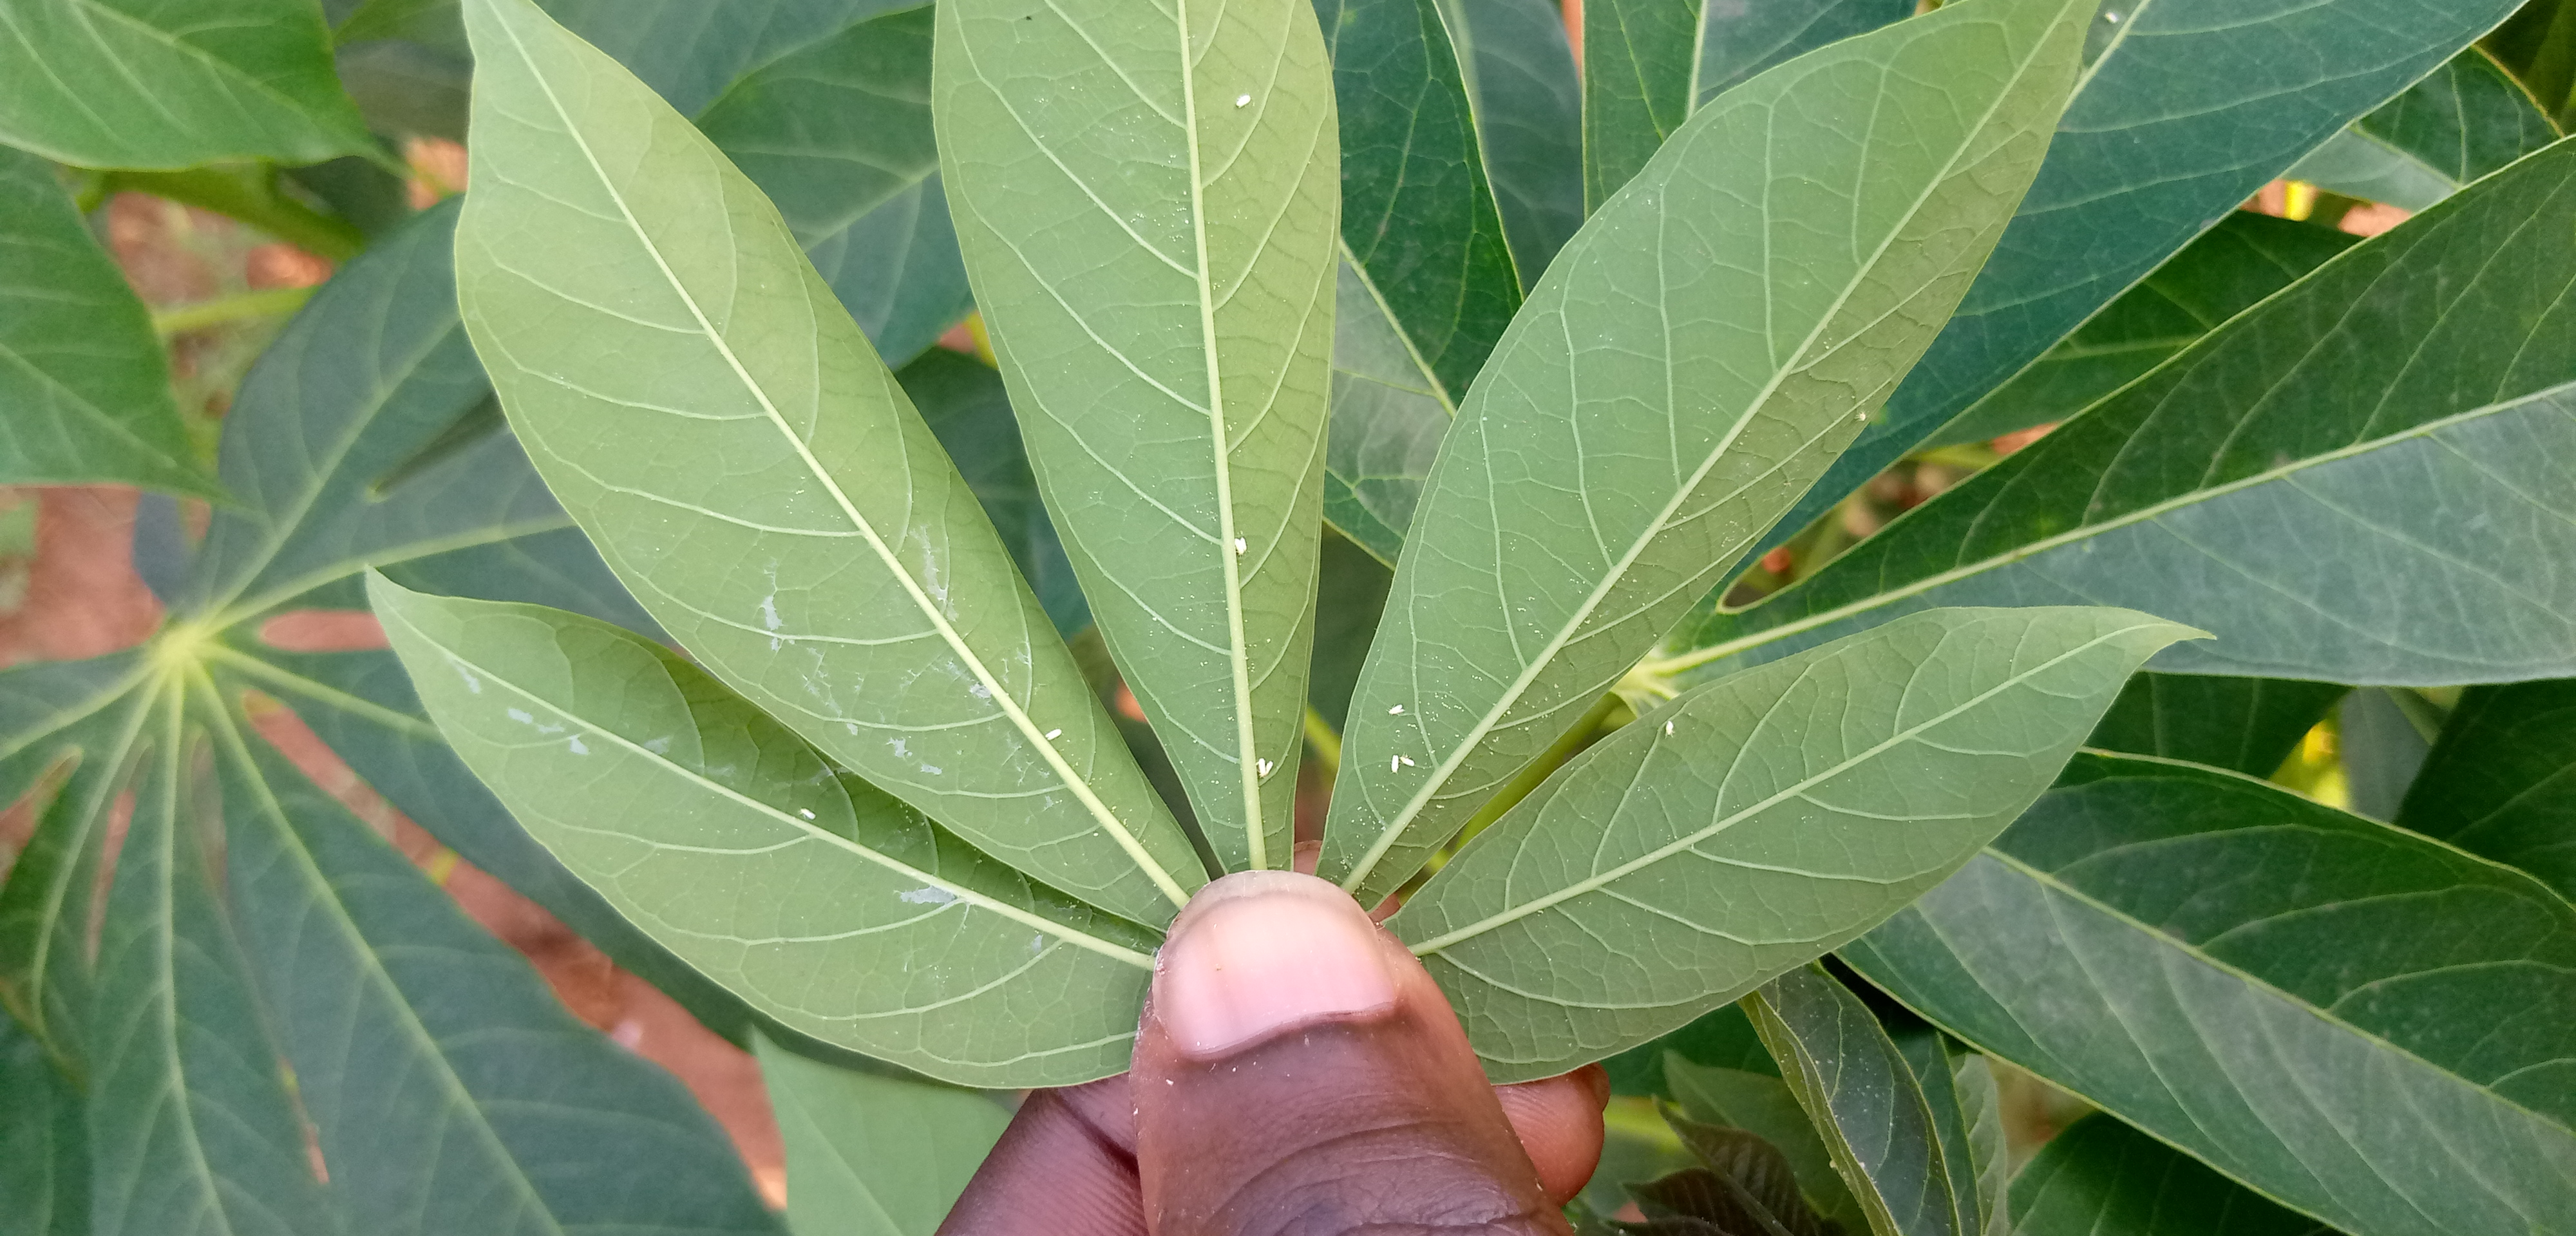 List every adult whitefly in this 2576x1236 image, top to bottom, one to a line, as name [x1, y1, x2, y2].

whitefly [2104, 10, 2120, 25]
whitefly [1233, 92, 1255, 109]
whitefly [1853, 408, 1871, 424]
whitefly [1233, 533, 1251, 558]
whitefly [1385, 699, 1405, 718]
whitefly [1663, 718, 1676, 740]
whitefly [1045, 725, 1064, 742]
whitefly [1388, 751, 1402, 774]
whitefly [1399, 752, 1417, 768]
whitefly [1255, 754, 1277, 782]
whitefly [798, 802, 822, 822]